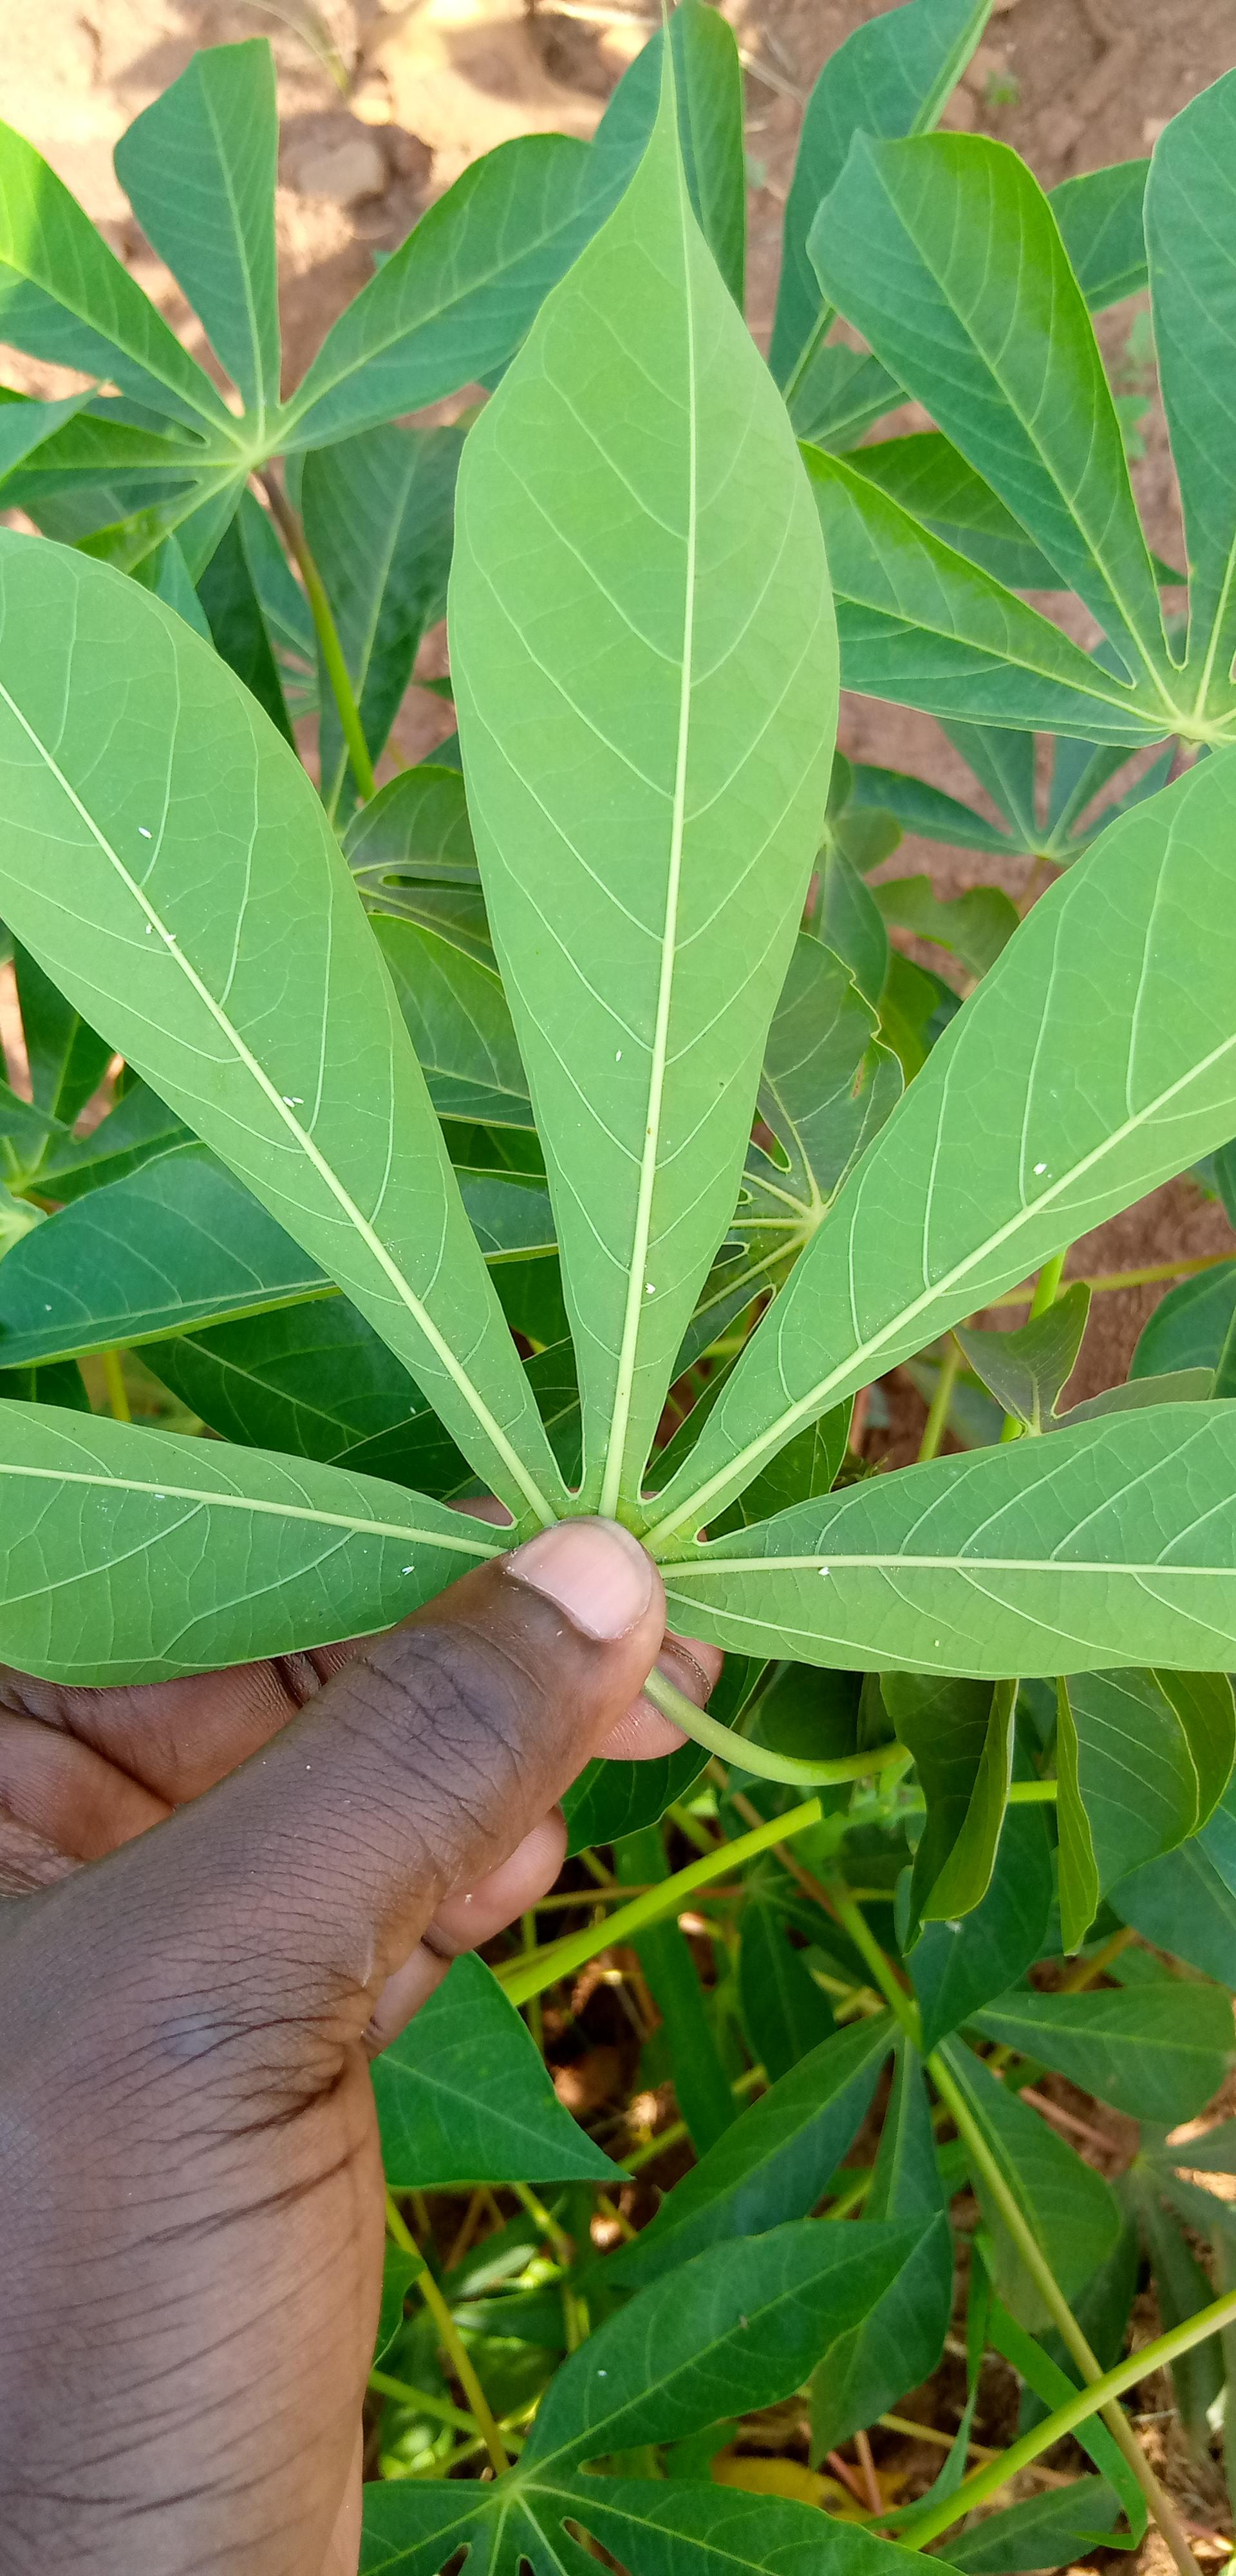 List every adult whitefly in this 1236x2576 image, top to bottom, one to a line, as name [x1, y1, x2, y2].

whitefly [136, 825, 154, 842]
whitefly [142, 922, 155, 938]
whitefly [160, 933, 179, 945]
whitefly [612, 1048, 624, 1065]
whitefly [281, 1094, 296, 1110]
whitefly [290, 1095, 306, 1106]
whitefly [1032, 1161, 1043, 1173]
whitefly [1035, 1162, 1047, 1177]
whitefly [642, 1282, 658, 1292]
whitefly [642, 1289, 655, 1296]
whitefly [399, 1564, 418, 1577]
whitefly [813, 1565, 835, 1578]